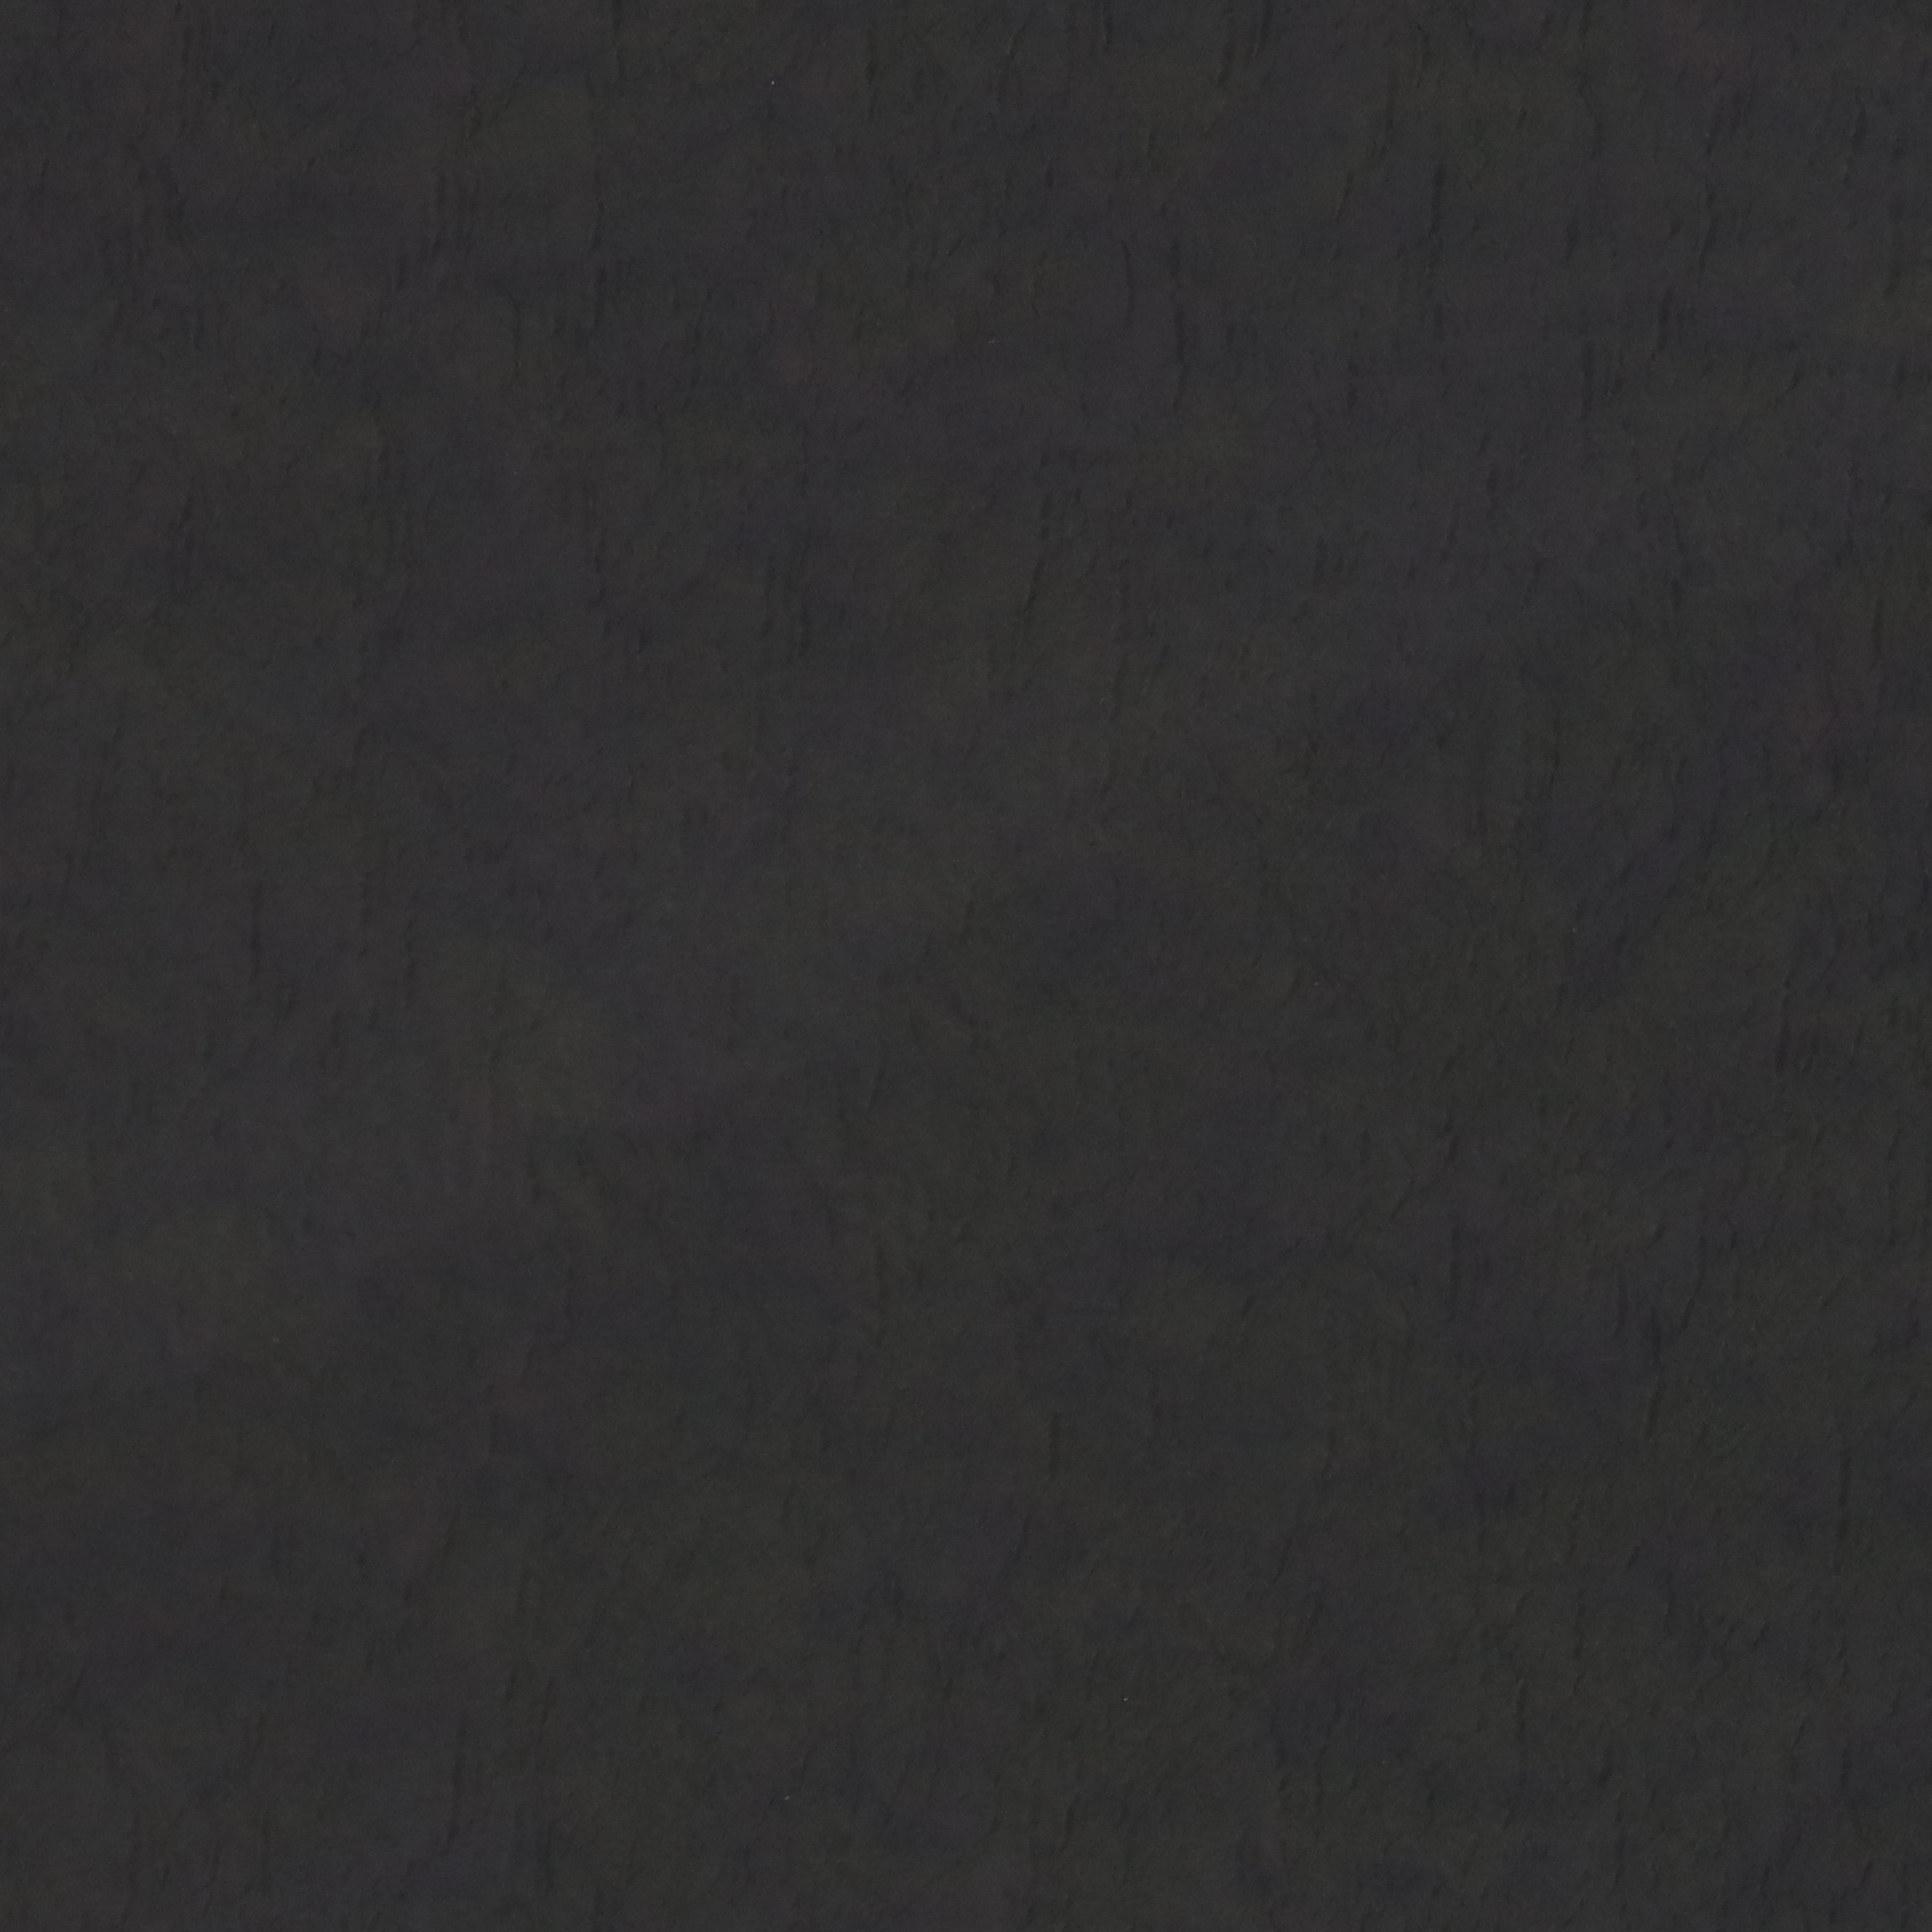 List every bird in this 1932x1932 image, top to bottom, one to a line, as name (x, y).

None